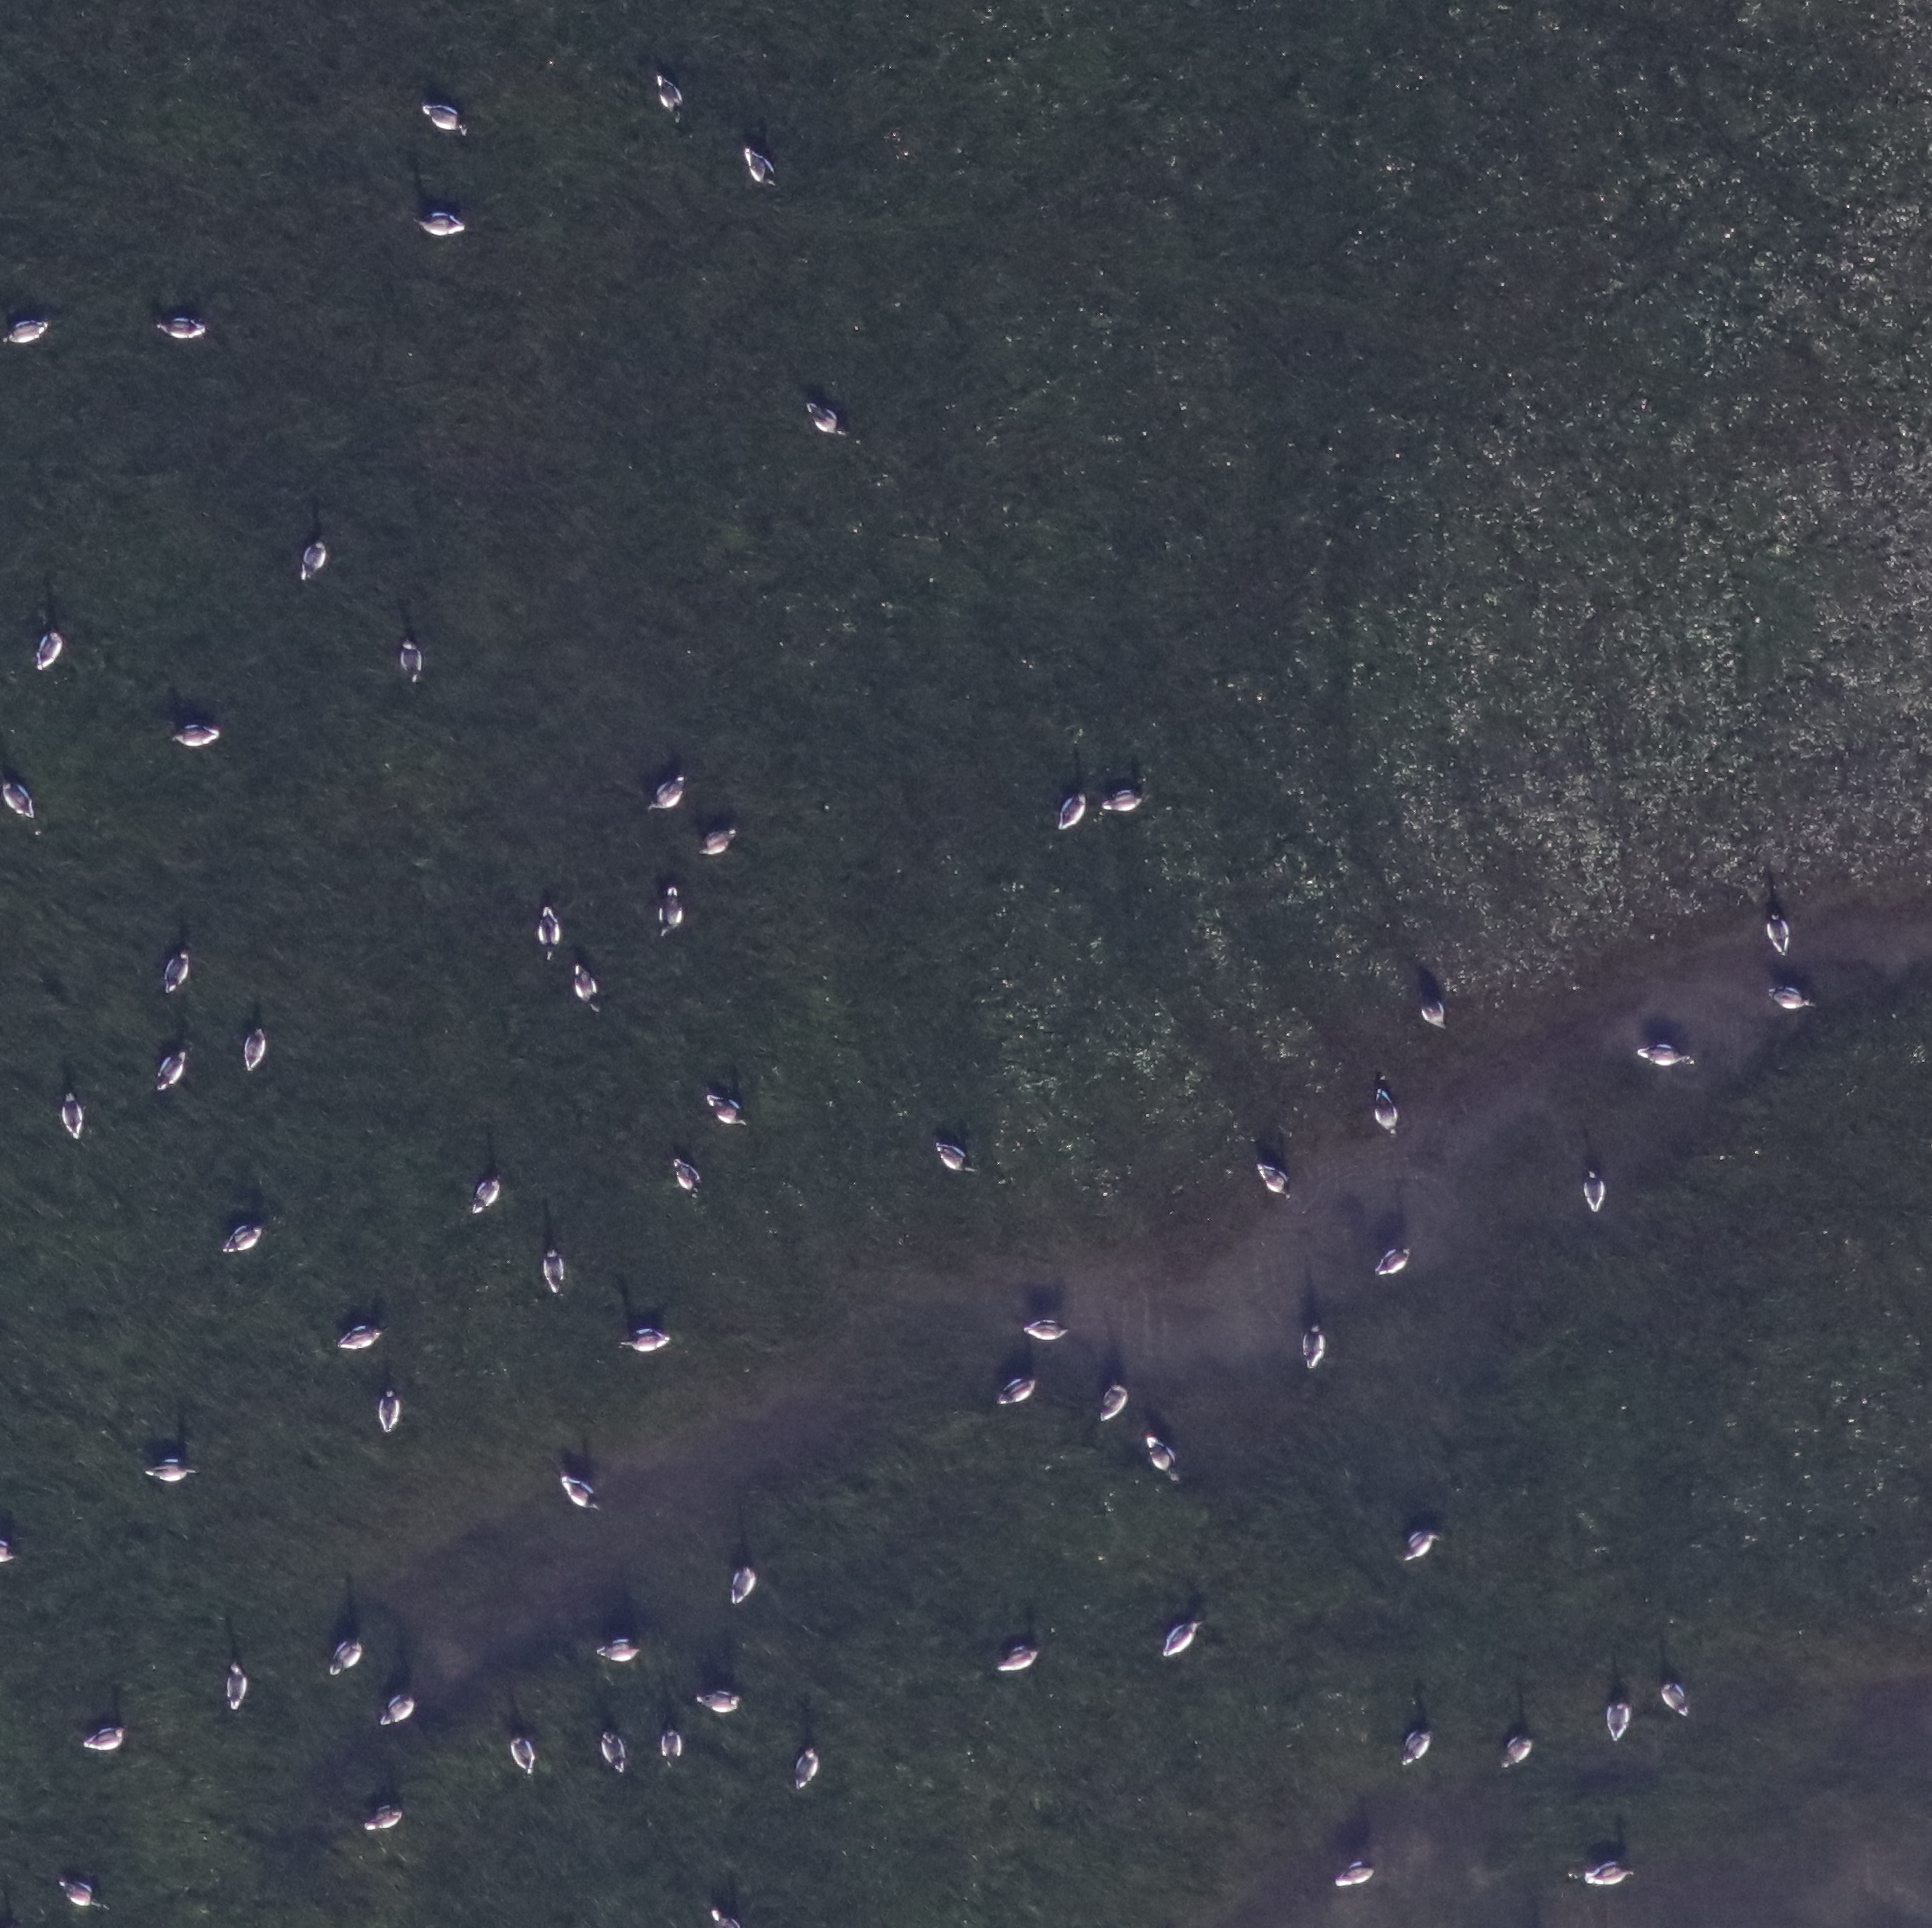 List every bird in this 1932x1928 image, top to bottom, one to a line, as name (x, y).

brant (672, 98)
brant (446, 119)
brant (760, 167)
brant (440, 223)
brant (181, 327)
brant (27, 332)
brant (827, 420)
brant (313, 560)
brant (49, 647)
brant (411, 661)
brant (196, 736)
brant (670, 795)
brant (16, 799)
brant (1124, 800)
brant (1074, 812)
brant (718, 842)
brant (671, 912)
brant (550, 930)
brant (1777, 932)
brant (177, 969)
brant (587, 985)
brant (1790, 997)
brant (1433, 1011)
brant (254, 1048)
brant (1668, 1057)
brant (174, 1069)
brant (728, 1109)
brant (1386, 1112)
brant (73, 1116)
brant (955, 1155)
brant (688, 1176)
brant (1276, 1179)
brant (1594, 1189)
brant (487, 1193)
brant (244, 1237)
brant (1394, 1259)
brant (554, 1270)
brant (1046, 1328)
brant (361, 1337)
brant (646, 1338)
brant (1312, 1344)
brant (1019, 1389)
brant (1112, 1402)
brant (391, 1410)
brant (1162, 1456)
brant (174, 1469)
brant (580, 1491)
brant (1422, 1543)
brant (744, 1583)
brant (1180, 1639)
brant (620, 1650)
brant (348, 1655)
brant (1019, 1657)
brant (237, 1685)
brant (1675, 1697)
brant (719, 1700)
brant (398, 1708)
brant (1617, 1717)
brant (107, 1737)
brant (671, 1744)
brant (1415, 1744)
brant (1516, 1748)
brant (614, 1749)
brant (523, 1752)
brant (805, 1767)
brant (385, 1817)
brant (1355, 1873)
brant (1608, 1873)
brant (80, 1892)